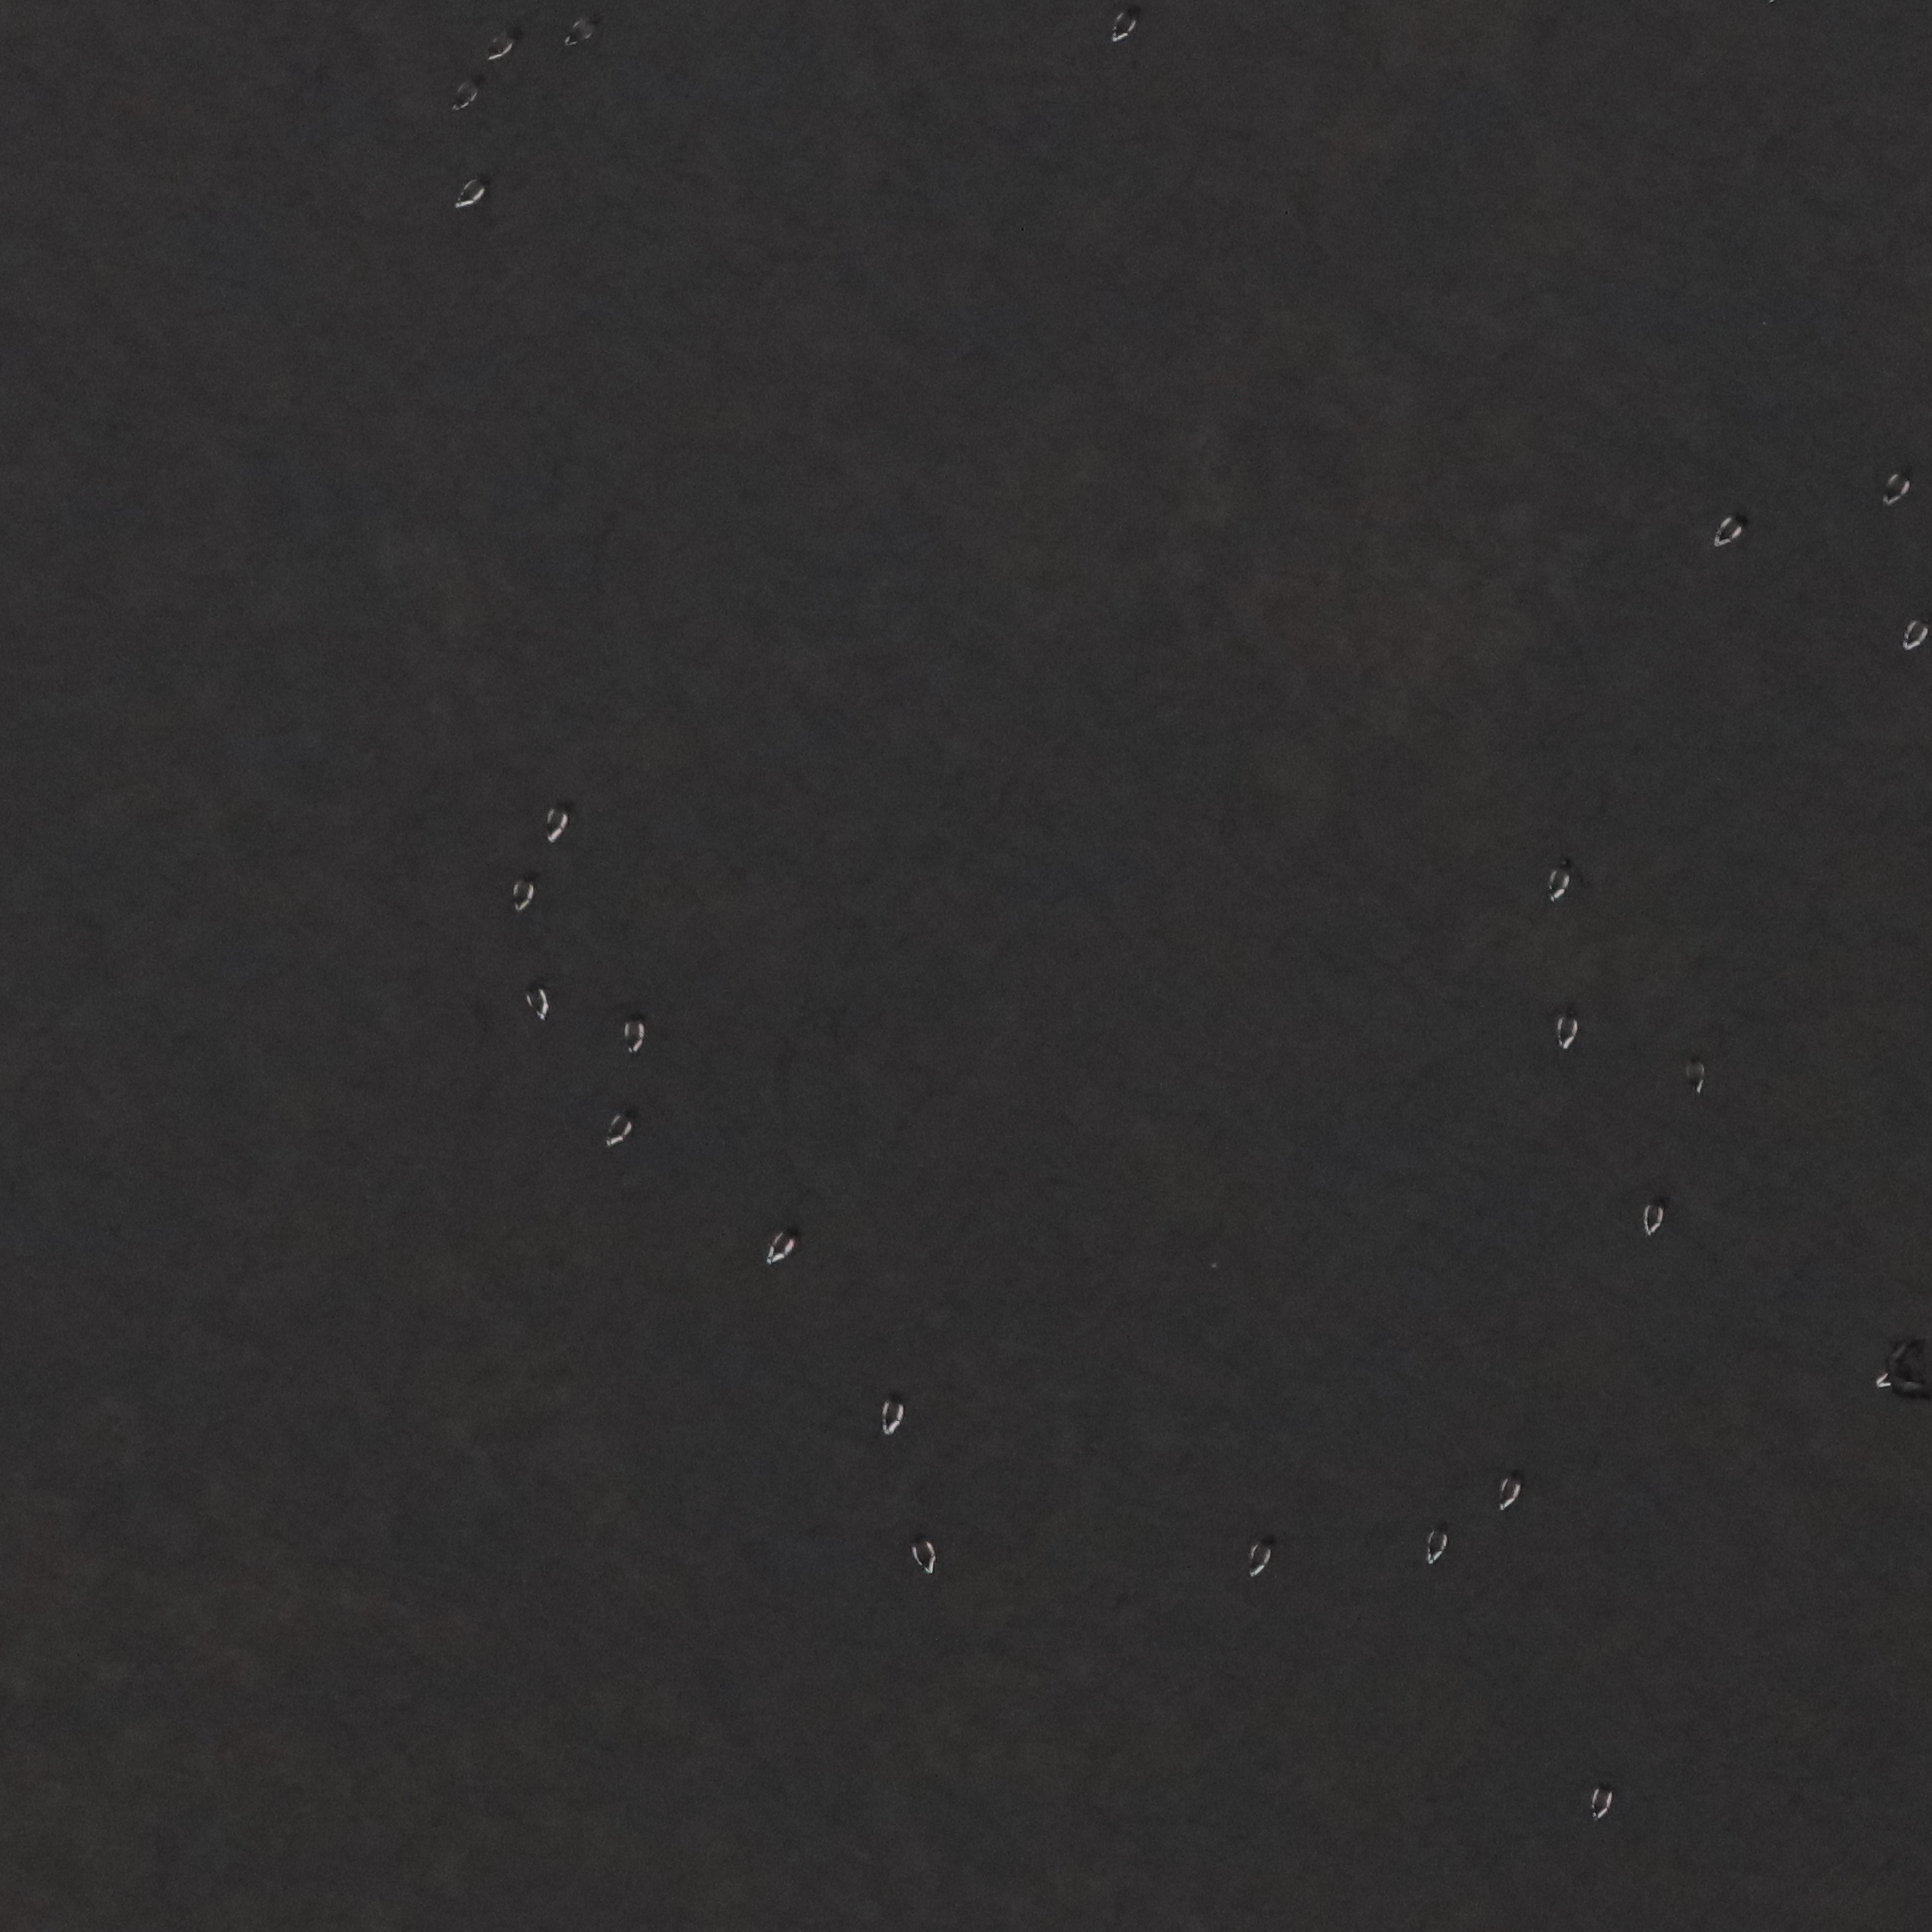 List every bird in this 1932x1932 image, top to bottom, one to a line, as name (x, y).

brant (1123, 25)
brant (579, 31)
brant (505, 46)
brant (466, 95)
brant (474, 191)
brant (1896, 488)
brant (1731, 529)
brant (1916, 633)
brant (557, 823)
brant (1559, 880)
brant (523, 893)
brant (538, 1002)
brant (1568, 1030)
brant (634, 1034)
brant (1697, 1076)
brant (621, 1130)
brant (1654, 1215)
brant (783, 1245)
brant (1895, 1377)
brant (892, 1414)
brant (1511, 1491)
brant (1437, 1543)
brant (924, 1555)
brant (1261, 1557)
brant (1602, 1800)